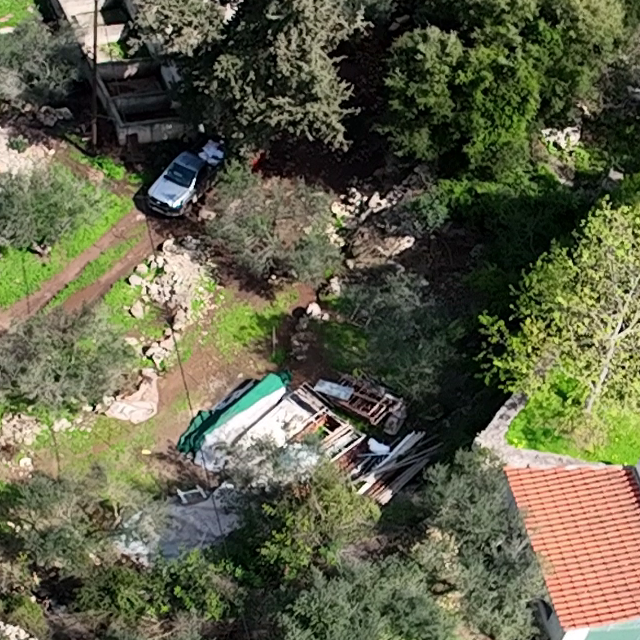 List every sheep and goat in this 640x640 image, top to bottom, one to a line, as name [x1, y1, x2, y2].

None